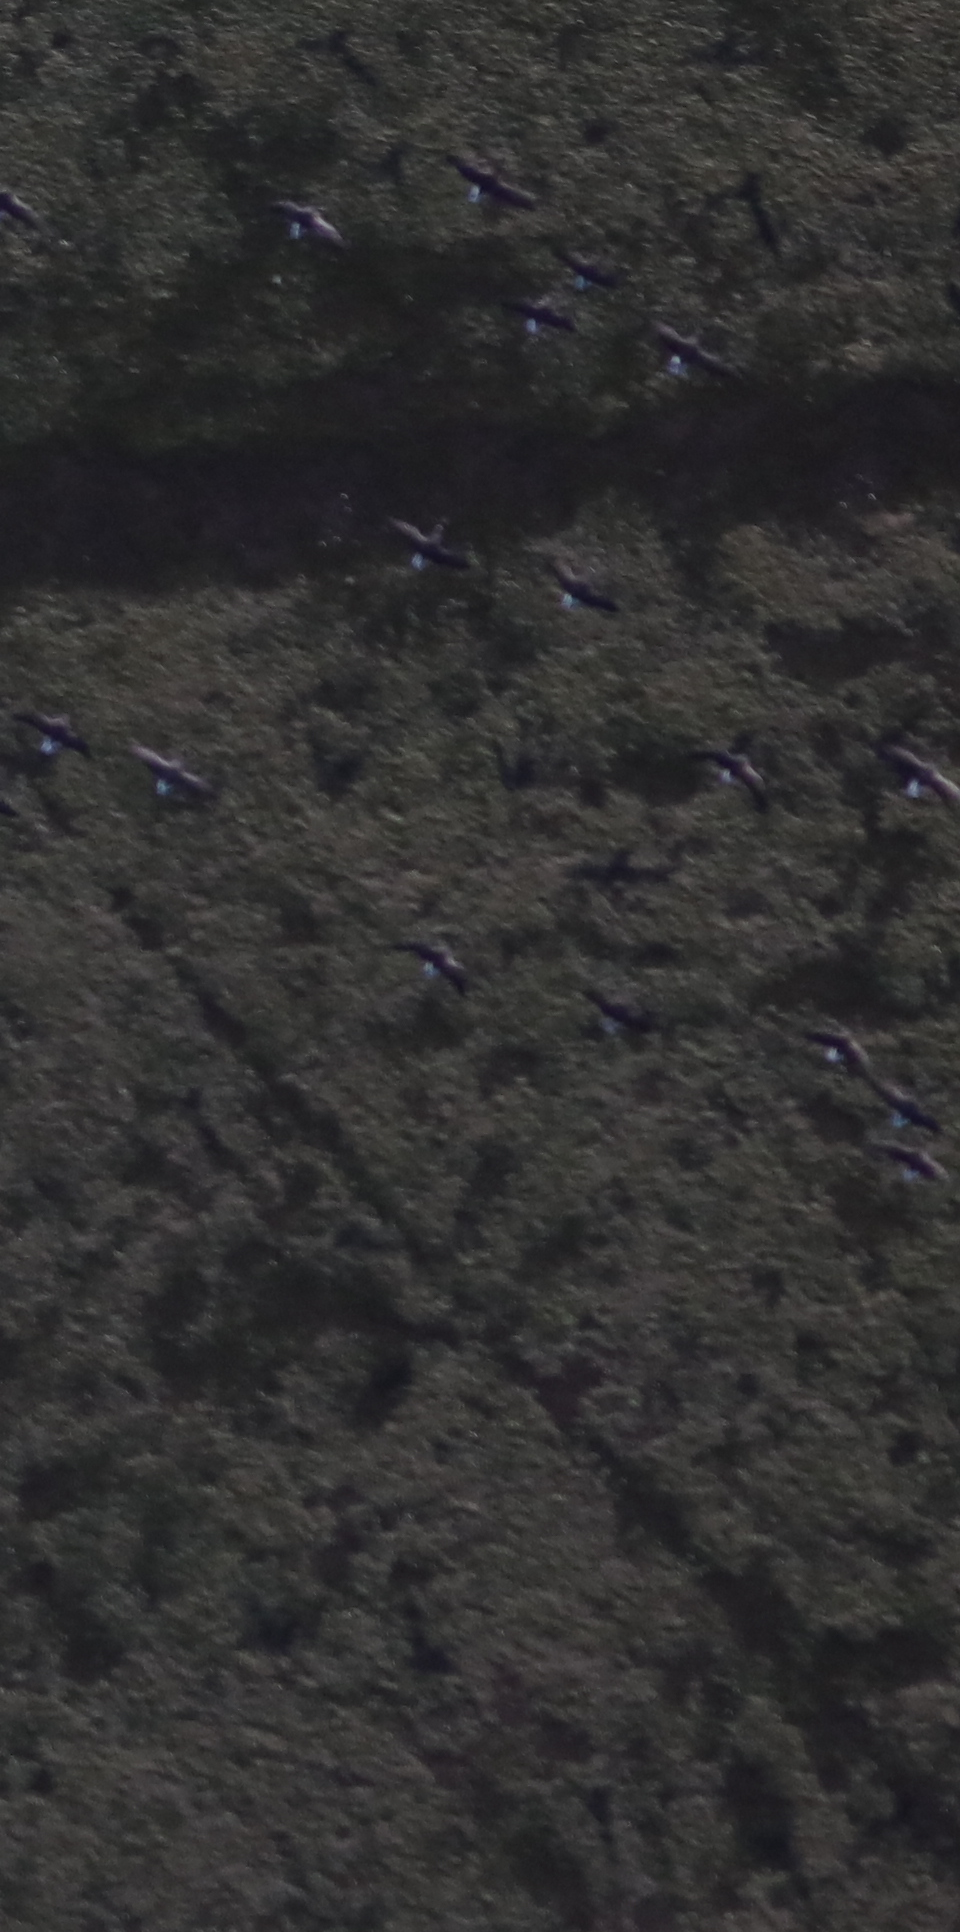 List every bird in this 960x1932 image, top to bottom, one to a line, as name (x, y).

brant (473, 191)
brant (314, 226)
brant (569, 275)
brant (529, 332)
brant (689, 357)
brant (419, 550)
brant (578, 579)
brant (58, 738)
brant (736, 765)
brant (166, 769)
brant (920, 787)
brant (455, 960)
brant (842, 1035)
brant (901, 1102)
brant (914, 1179)